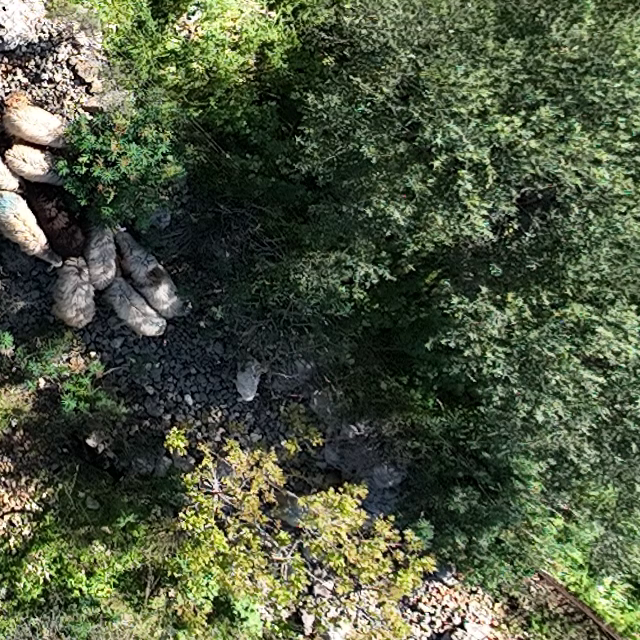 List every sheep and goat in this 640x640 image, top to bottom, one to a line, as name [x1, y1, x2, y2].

sheep [4, 93, 78, 151]
sheep [0, 139, 24, 193]
sheep [4, 143, 87, 206]
sheep [26, 184, 88, 257]
sheep [0, 189, 63, 270]
sheep [86, 220, 116, 291]
sheep [112, 223, 191, 319]
sheep [53, 254, 95, 327]
sheep [103, 276, 167, 339]
sheep [237, 355, 263, 404]